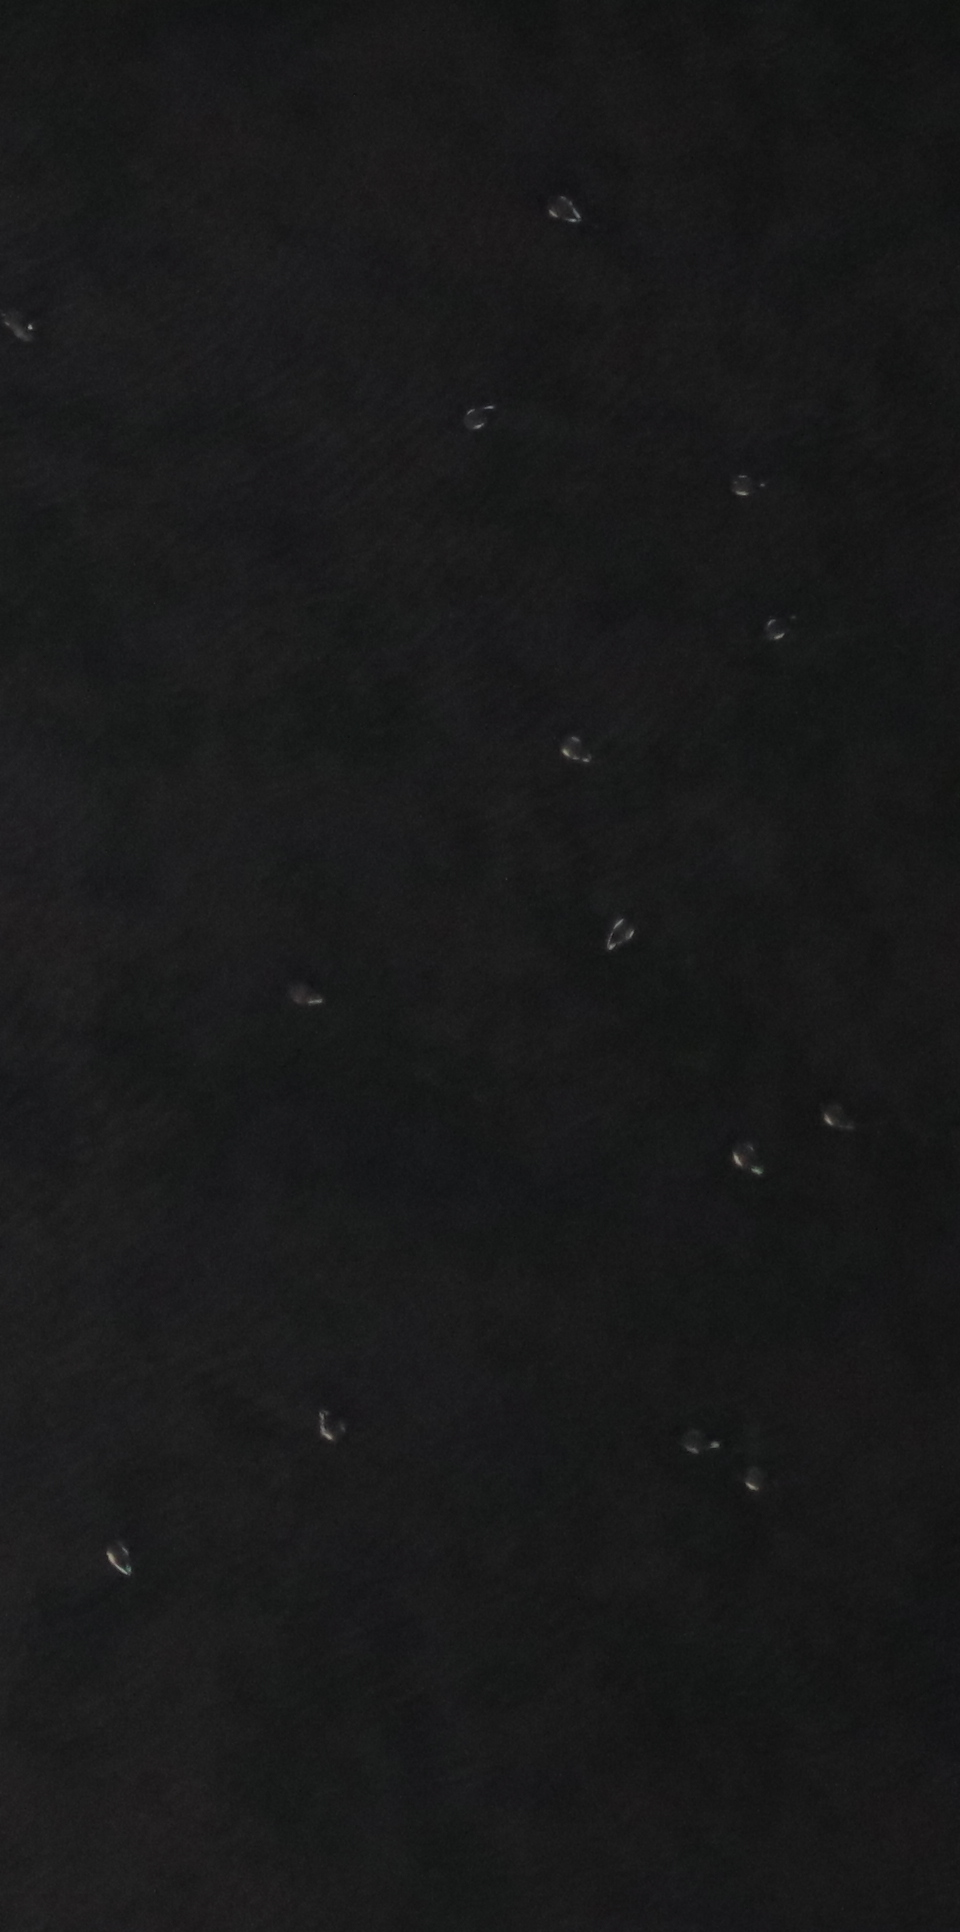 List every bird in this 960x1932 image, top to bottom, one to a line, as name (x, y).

brant (564, 208)
brant (20, 325)
brant (478, 419)
brant (748, 481)
brant (776, 635)
brant (575, 750)
brant (620, 933)
brant (307, 991)
brant (837, 1128)
brant (746, 1157)
brant (331, 1431)
brant (701, 1439)
brant (759, 1474)
brant (120, 1557)